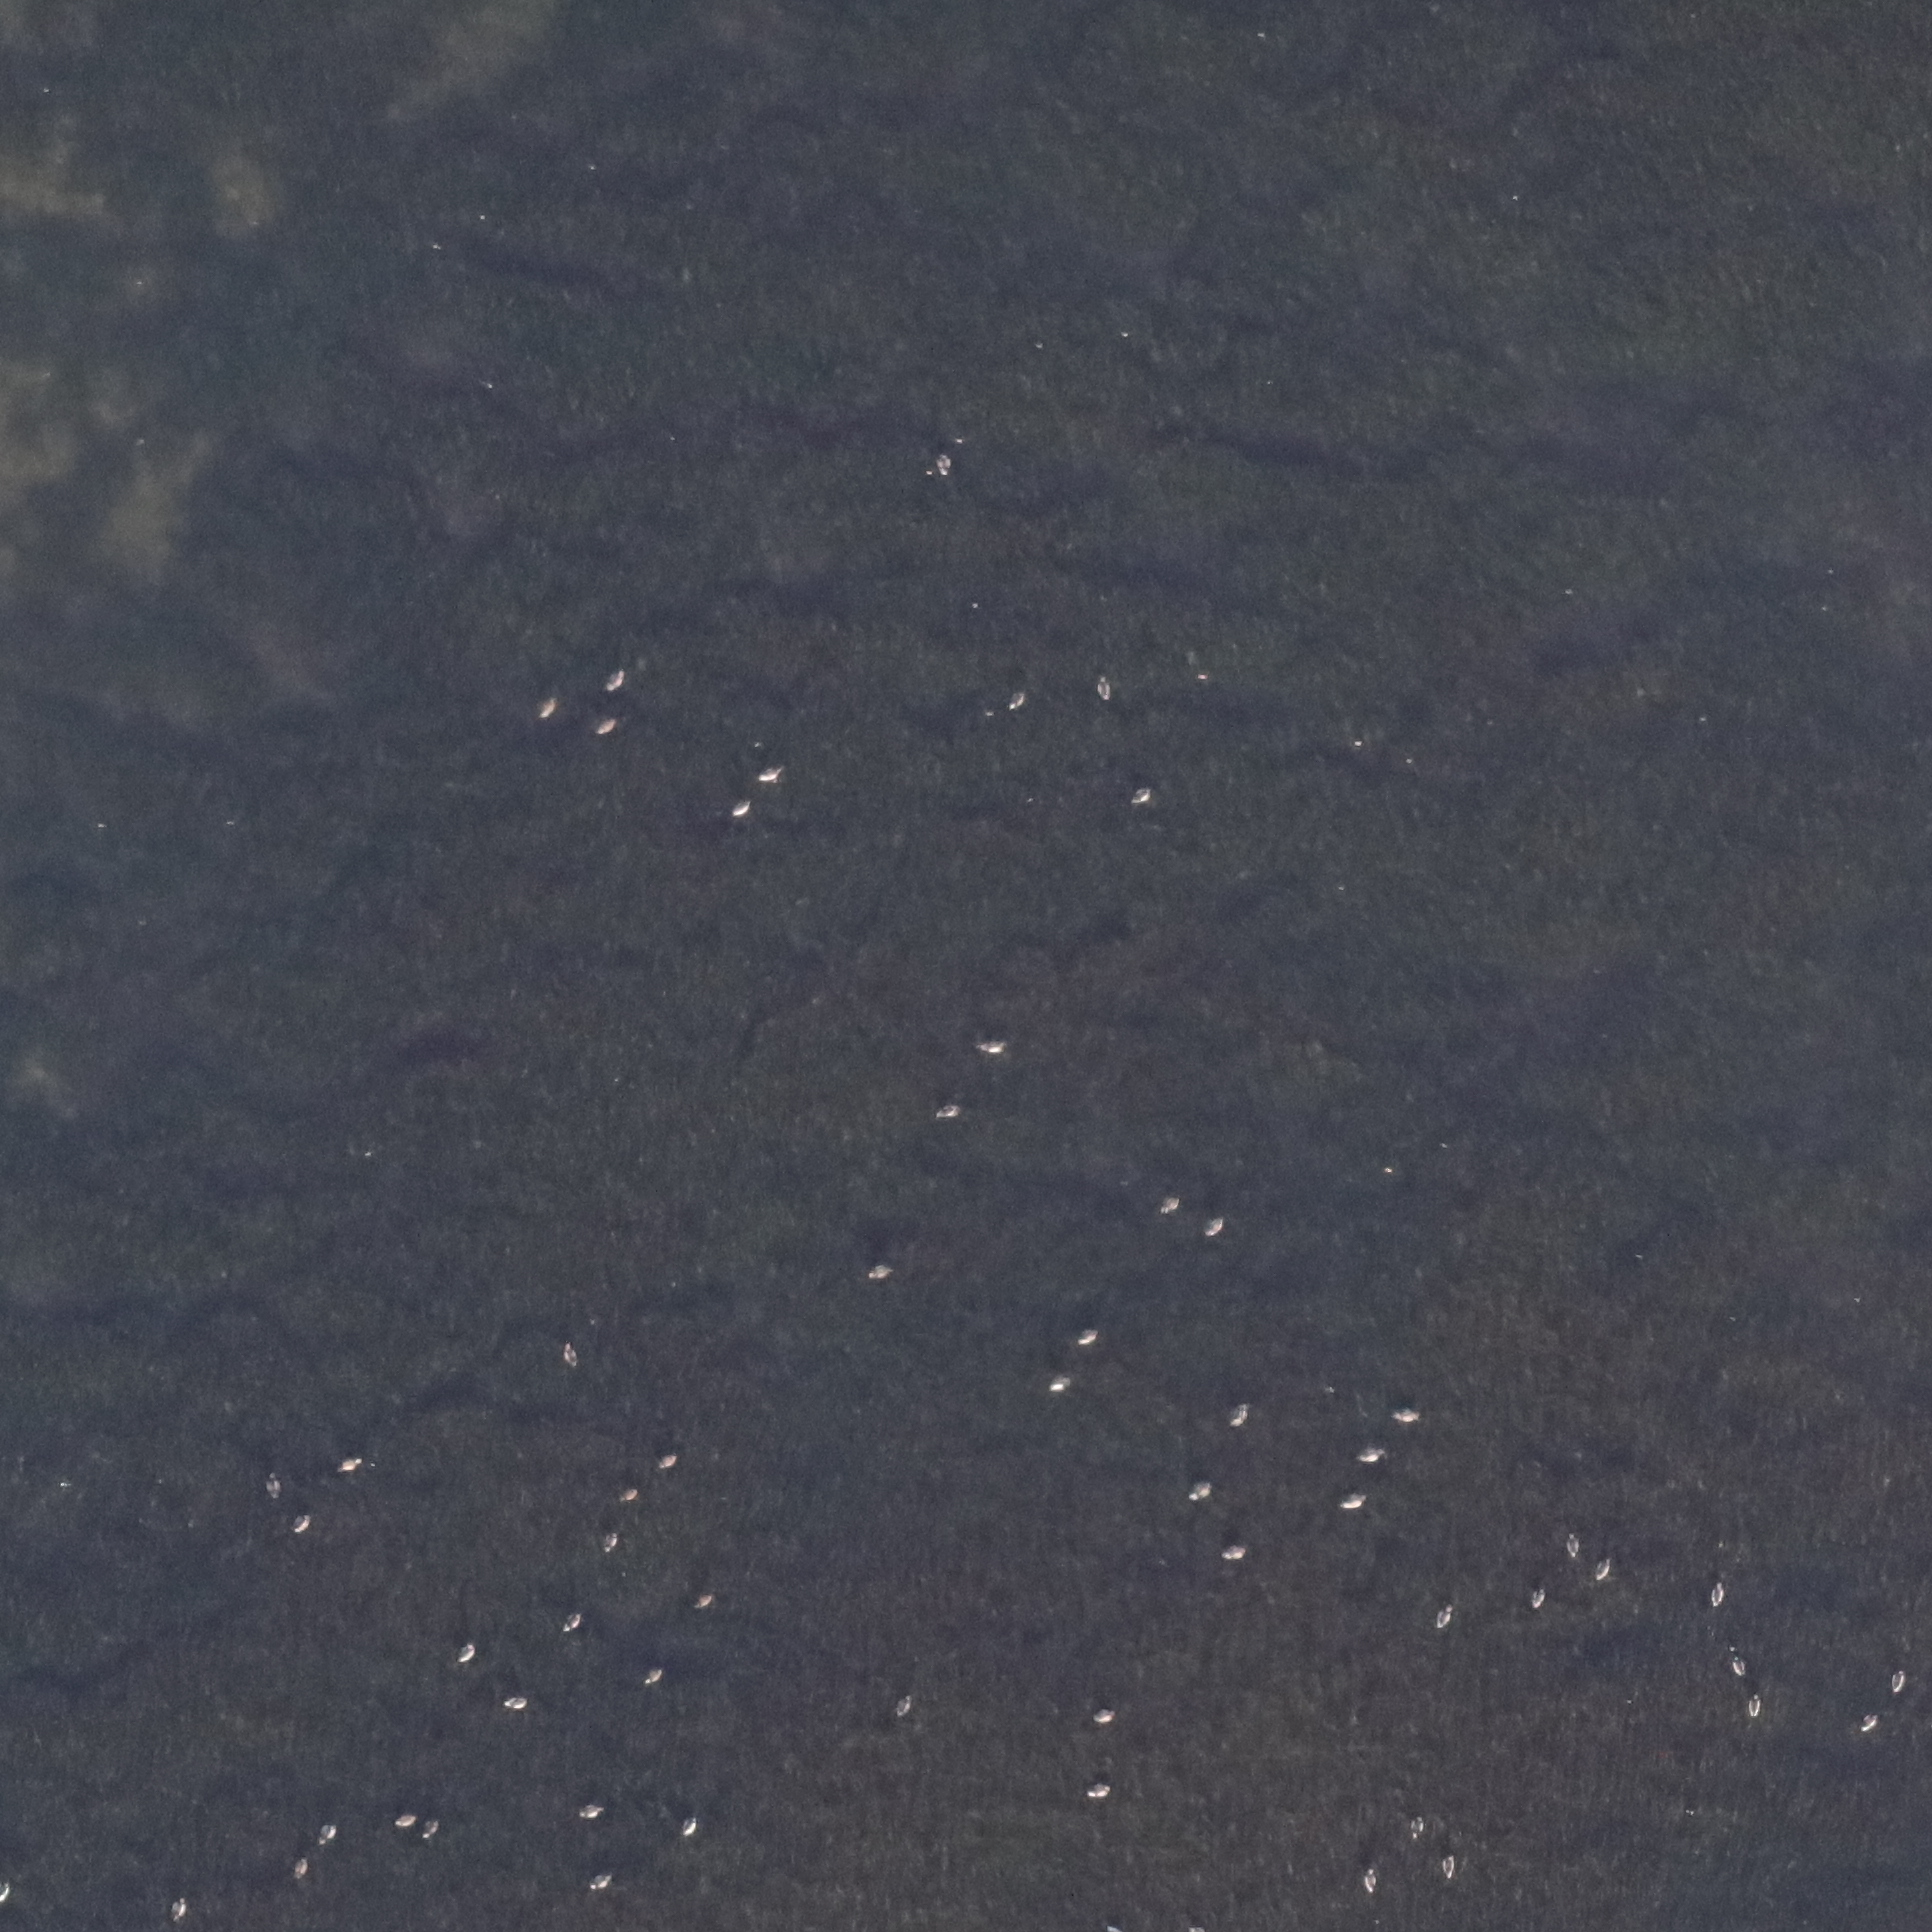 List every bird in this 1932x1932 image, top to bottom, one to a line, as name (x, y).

brant (944, 464)
brant (616, 680)
brant (1104, 687)
brant (1015, 697)
brant (548, 708)
brant (606, 726)
brant (769, 776)
brant (1140, 798)
brant (745, 804)
brant (993, 1045)
brant (946, 1111)
brant (1167, 1206)
brant (1217, 1230)
brant (880, 1273)
brant (1090, 1337)
brant (570, 1355)
brant (1061, 1387)
brant (1239, 1414)
brant (1411, 1418)
brant (1372, 1458)
brant (346, 1465)
brant (667, 1465)
brant (275, 1486)
brant (1200, 1489)
brant (630, 1494)
brant (1352, 1504)
brant (301, 1523)
brant (612, 1539)
brant (1570, 1542)
brant (1234, 1556)
brant (1603, 1570)
brant (1719, 1595)
brant (702, 1601)
brant (1536, 1602)
brant (1446, 1616)
brant (574, 1624)
brant (468, 1654)
brant (1741, 1671)
brant (652, 1678)
brant (1898, 1678)
brant (512, 1705)
brant (1754, 1710)
brant (901, 1711)
brant (1103, 1713)
brant (1866, 1726)
brant (1099, 1791)
brant (592, 1809)
brant (399, 1819)
brant (426, 1825)
brant (689, 1826)
brant (1414, 1830)
brant (326, 1835)
brant (1452, 1865)
brant (302, 1866)
brant (1370, 1879)
brant (599, 1884)
brant (0, 1889)
brant (175, 1907)
brant (1198, 1930)